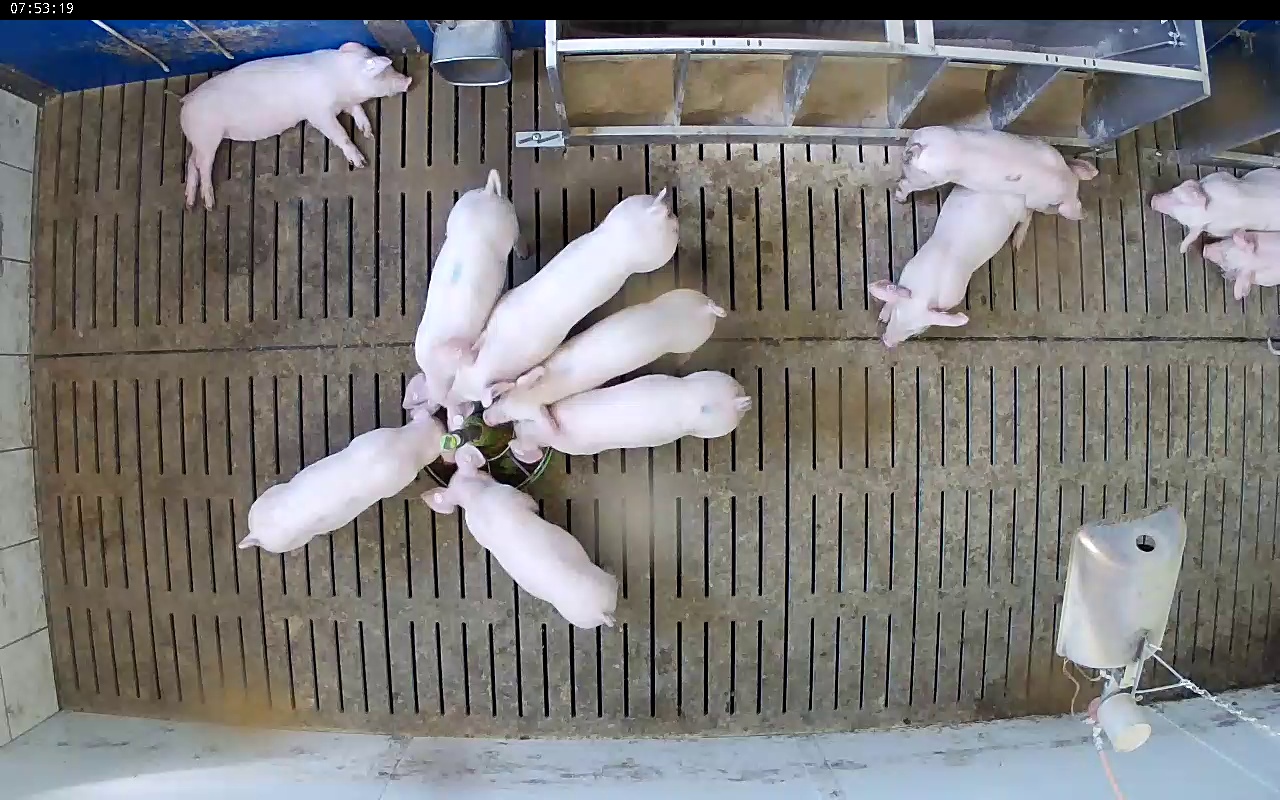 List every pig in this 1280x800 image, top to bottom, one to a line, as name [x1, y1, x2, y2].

pig [164, 40, 414, 214]
pig [898, 126, 1098, 222]
pig [1150, 165, 1278, 256]
pig [400, 166, 530, 432]
pig [866, 184, 1035, 351]
pig [429, 185, 679, 409]
pig [1199, 230, 1279, 299]
pig [481, 287, 728, 437]
pig [509, 368, 752, 466]
pig [237, 399, 458, 552]
pig [420, 440, 619, 631]